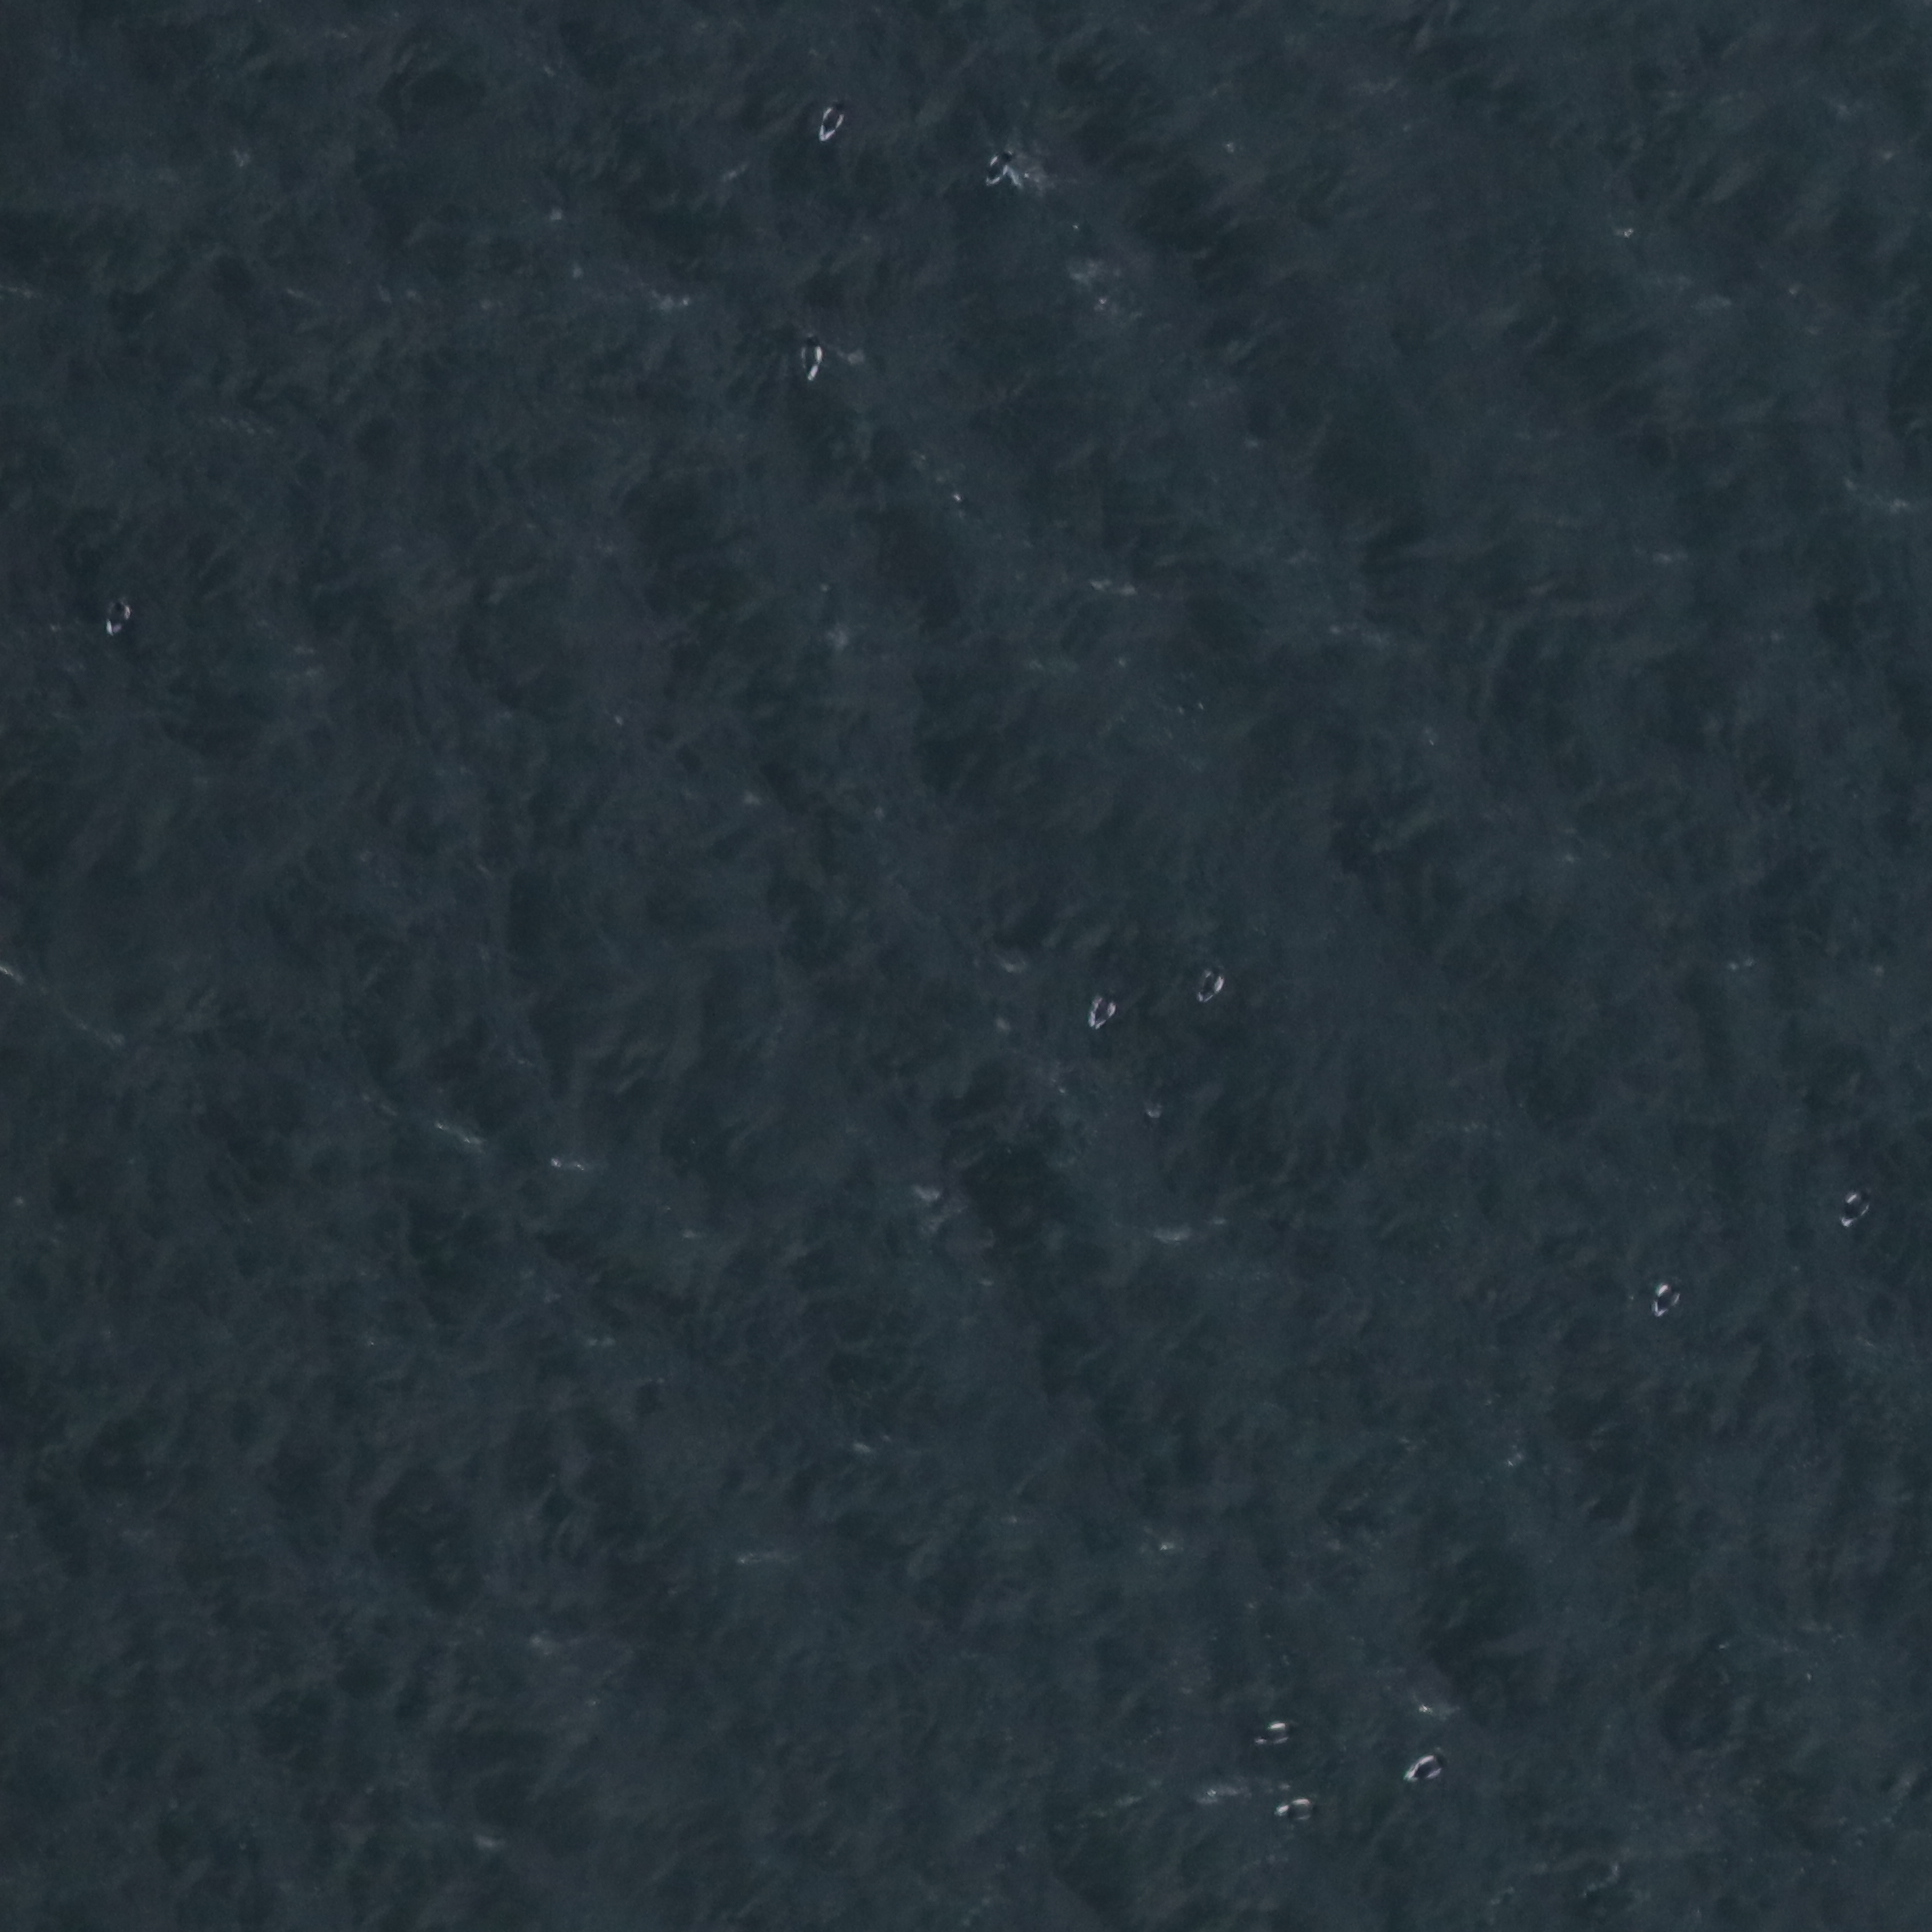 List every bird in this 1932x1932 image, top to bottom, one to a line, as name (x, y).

brant (831, 119)
brant (997, 169)
brant (813, 356)
brant (116, 614)
brant (1208, 983)
brant (1103, 1011)
brant (1854, 1208)
brant (1664, 1299)
brant (1275, 1733)
brant (1426, 1767)
brant (1297, 1811)